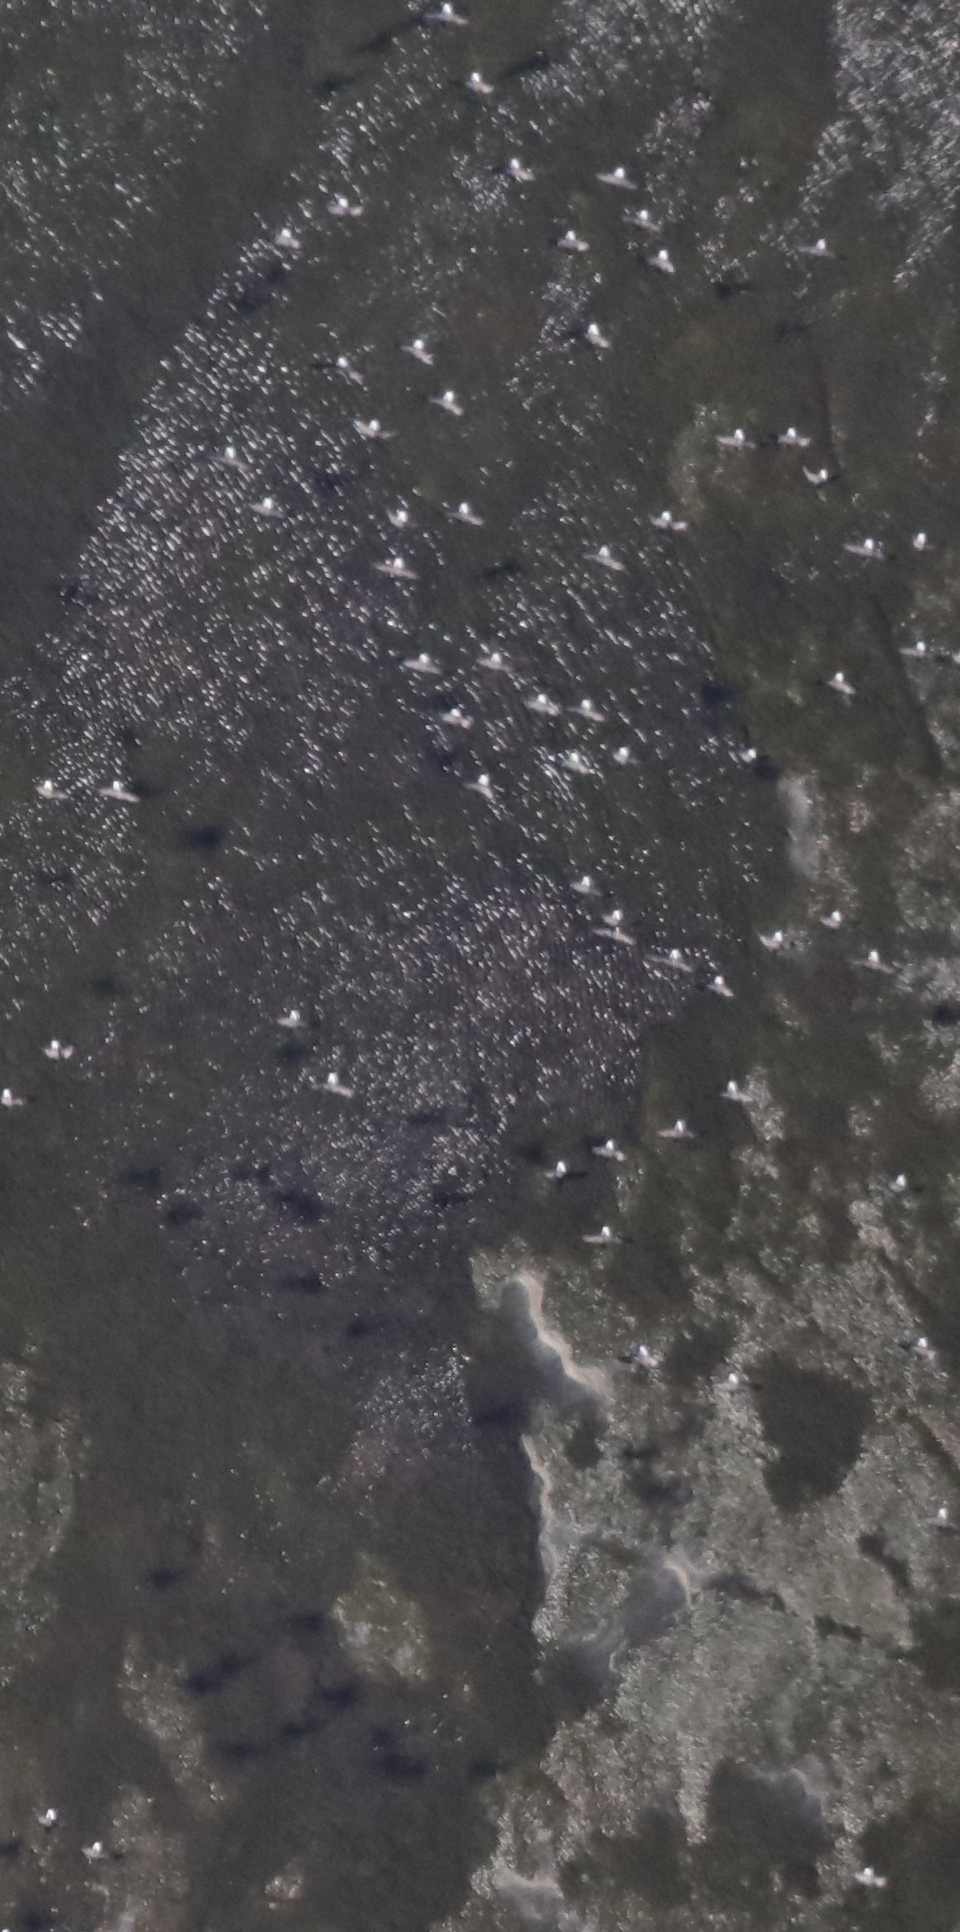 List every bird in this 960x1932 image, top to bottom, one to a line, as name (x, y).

brant (447, 12)
brant (482, 82)
brant (518, 167)
brant (615, 182)
brant (353, 209)
brant (649, 214)
brant (285, 235)
brant (574, 242)
brant (819, 250)
brant (669, 264)
brant (600, 331)
brant (419, 354)
brant (347, 359)
brant (448, 401)
brant (371, 431)
brant (795, 439)
brant (729, 440)
brant (236, 453)
brant (828, 477)
brant (269, 502)
brant (469, 506)
brant (397, 525)
brant (658, 527)
brant (869, 543)
brant (919, 543)
brant (598, 559)
brant (398, 578)
brant (921, 646)
brant (423, 655)
brant (494, 657)
brant (849, 682)
brant (550, 696)
brant (590, 708)
brant (455, 717)
brant (619, 753)
brant (578, 754)
brant (747, 760)
brant (480, 781)
brant (119, 789)
brant (51, 791)
brant (597, 886)
brant (613, 914)
brant (832, 920)
brant (630, 937)
brant (774, 946)
brant (874, 963)
brant (679, 966)
brant (724, 990)
brant (289, 1013)
brant (58, 1063)
brant (333, 1079)
brant (9, 1097)
brant (735, 1105)
brant (683, 1123)
brant (609, 1156)
brant (566, 1169)
brant (902, 1188)
brant (606, 1237)
brant (924, 1346)
brant (642, 1355)
brant (730, 1387)
brant (944, 1525)
brant (46, 1815)
brant (97, 1851)
brant (871, 1875)